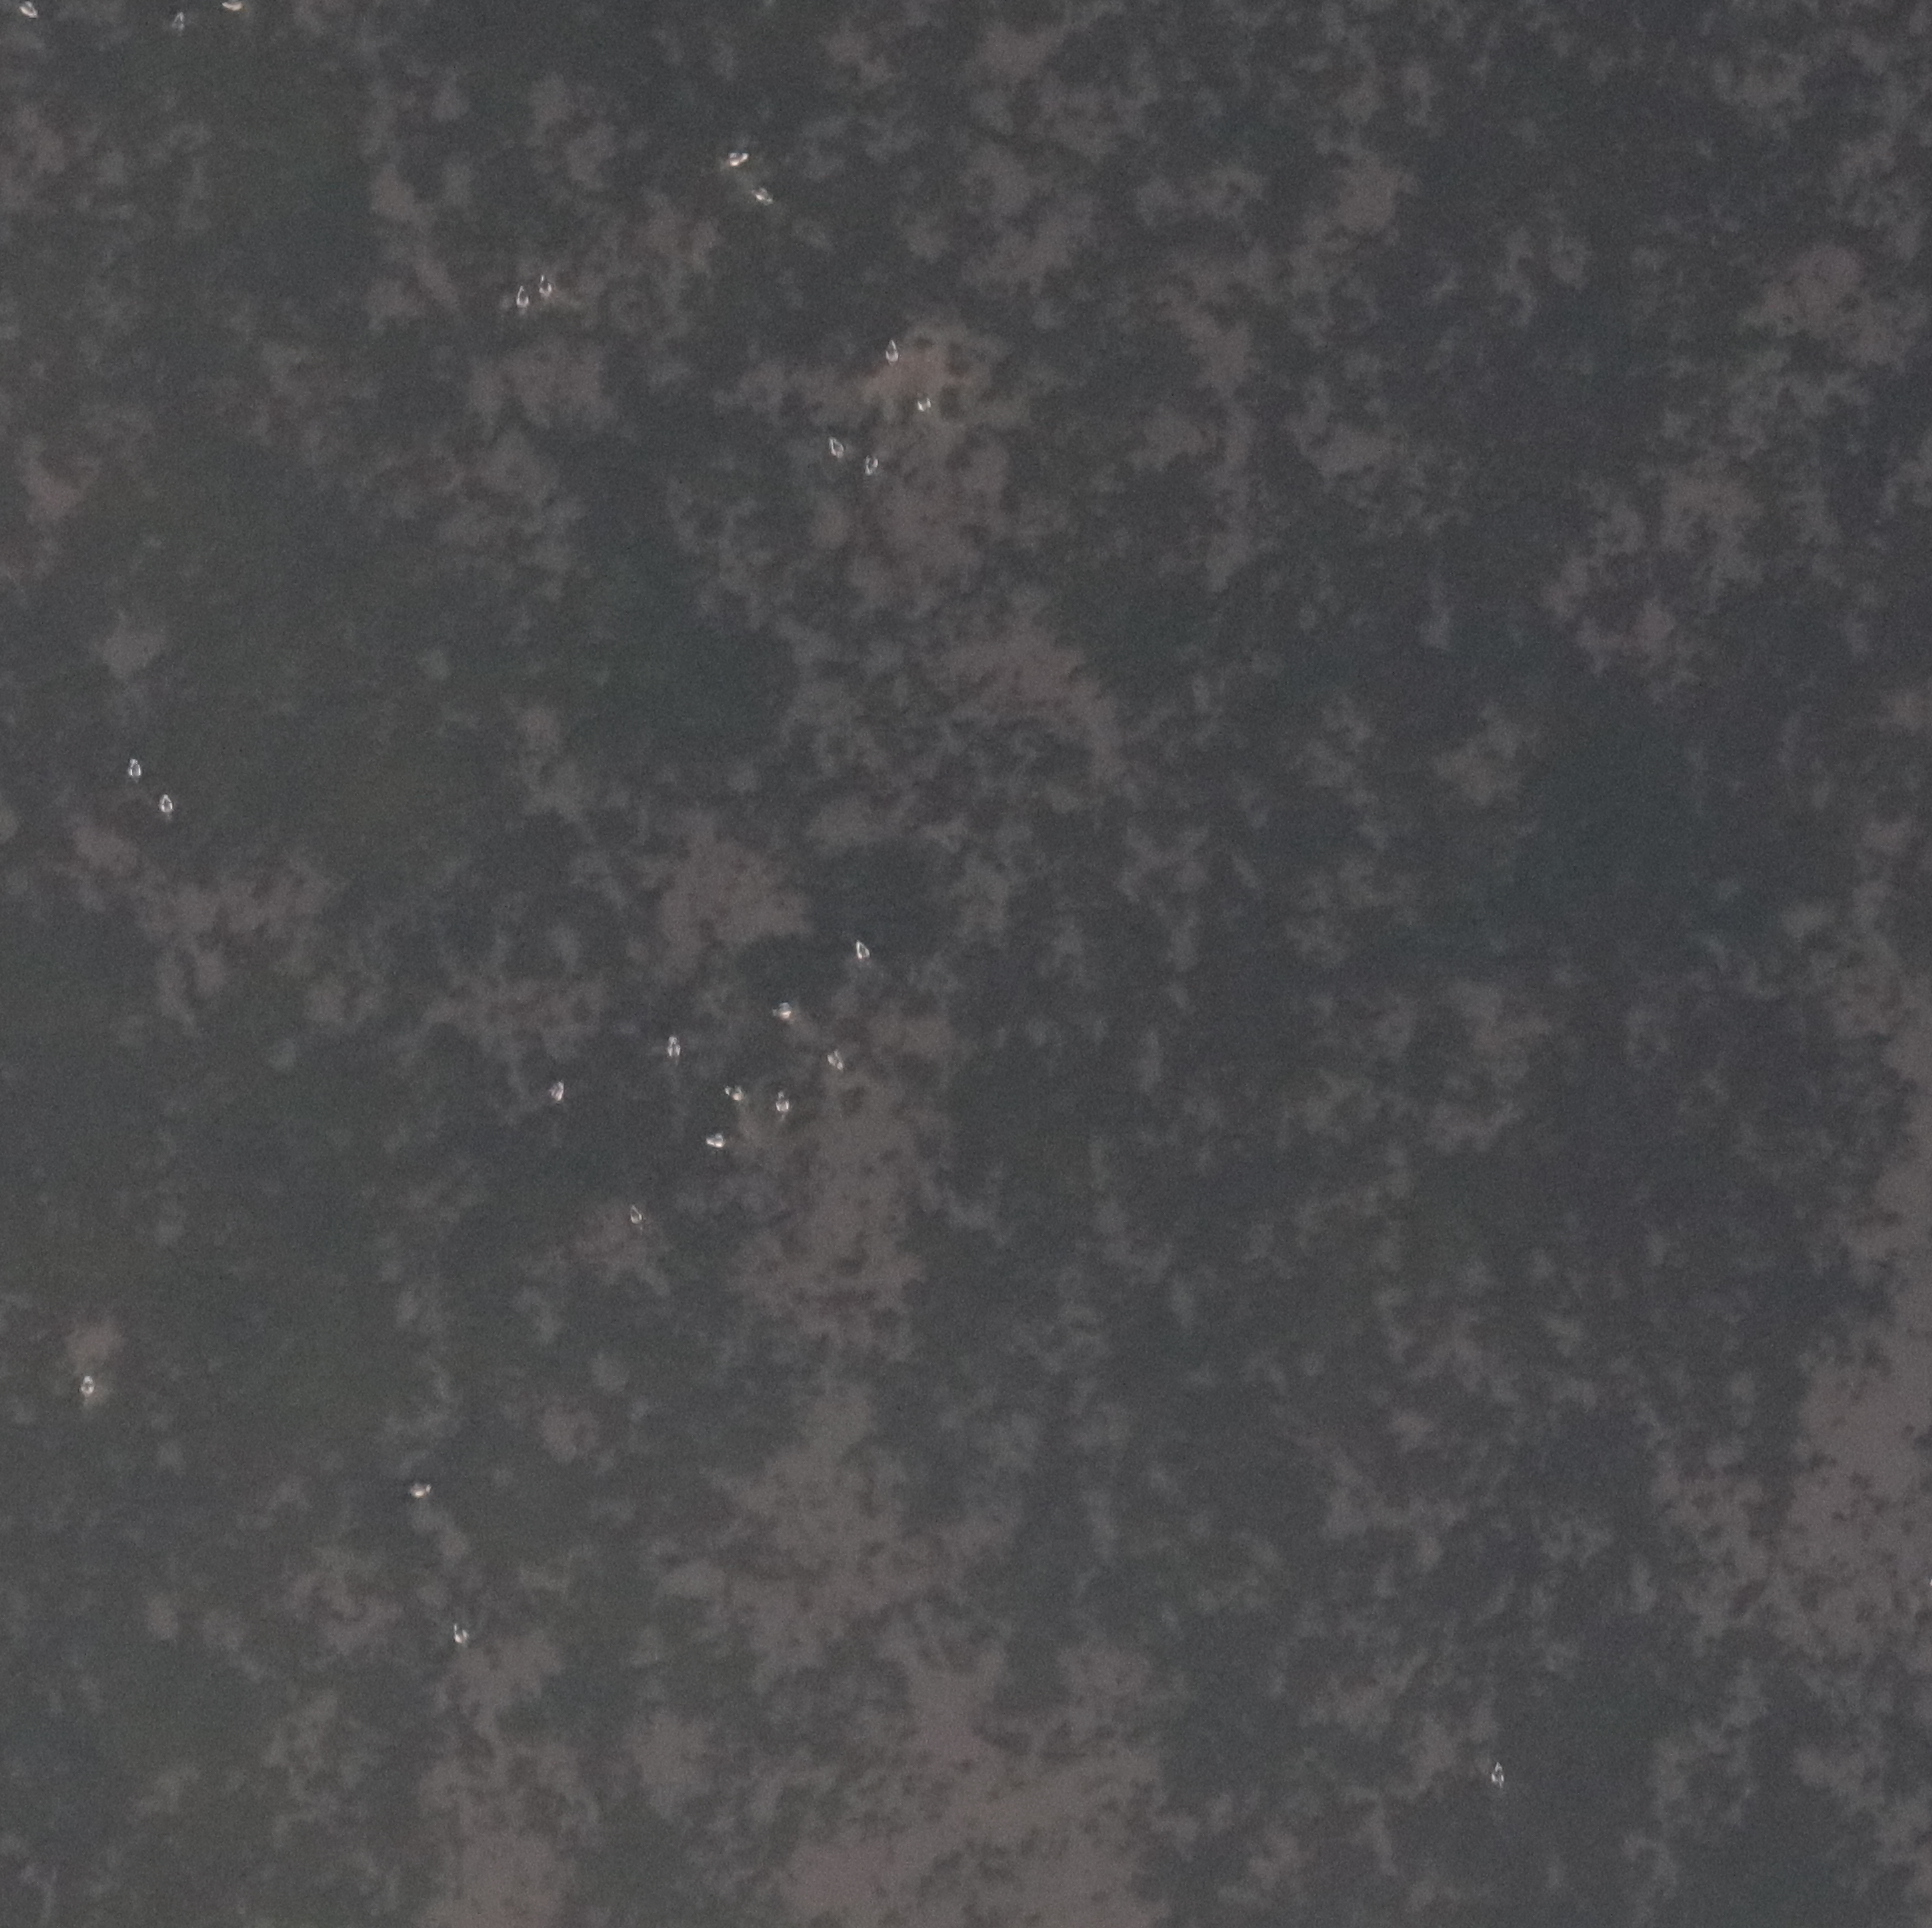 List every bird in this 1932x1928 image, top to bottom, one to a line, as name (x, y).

brant (219, 12)
brant (23, 13)
brant (184, 22)
brant (735, 159)
brant (764, 190)
brant (548, 287)
brant (528, 294)
brant (897, 344)
brant (932, 398)
brant (833, 434)
brant (874, 460)
brant (131, 761)
brant (176, 800)
brant (857, 949)
brant (782, 1002)
brant (675, 1041)
brant (834, 1070)
brant (554, 1091)
brant (736, 1093)
brant (787, 1104)
brant (714, 1128)
brant (643, 1223)
brant (92, 1382)
brant (419, 1500)
brant (463, 1637)
brant (1499, 1776)